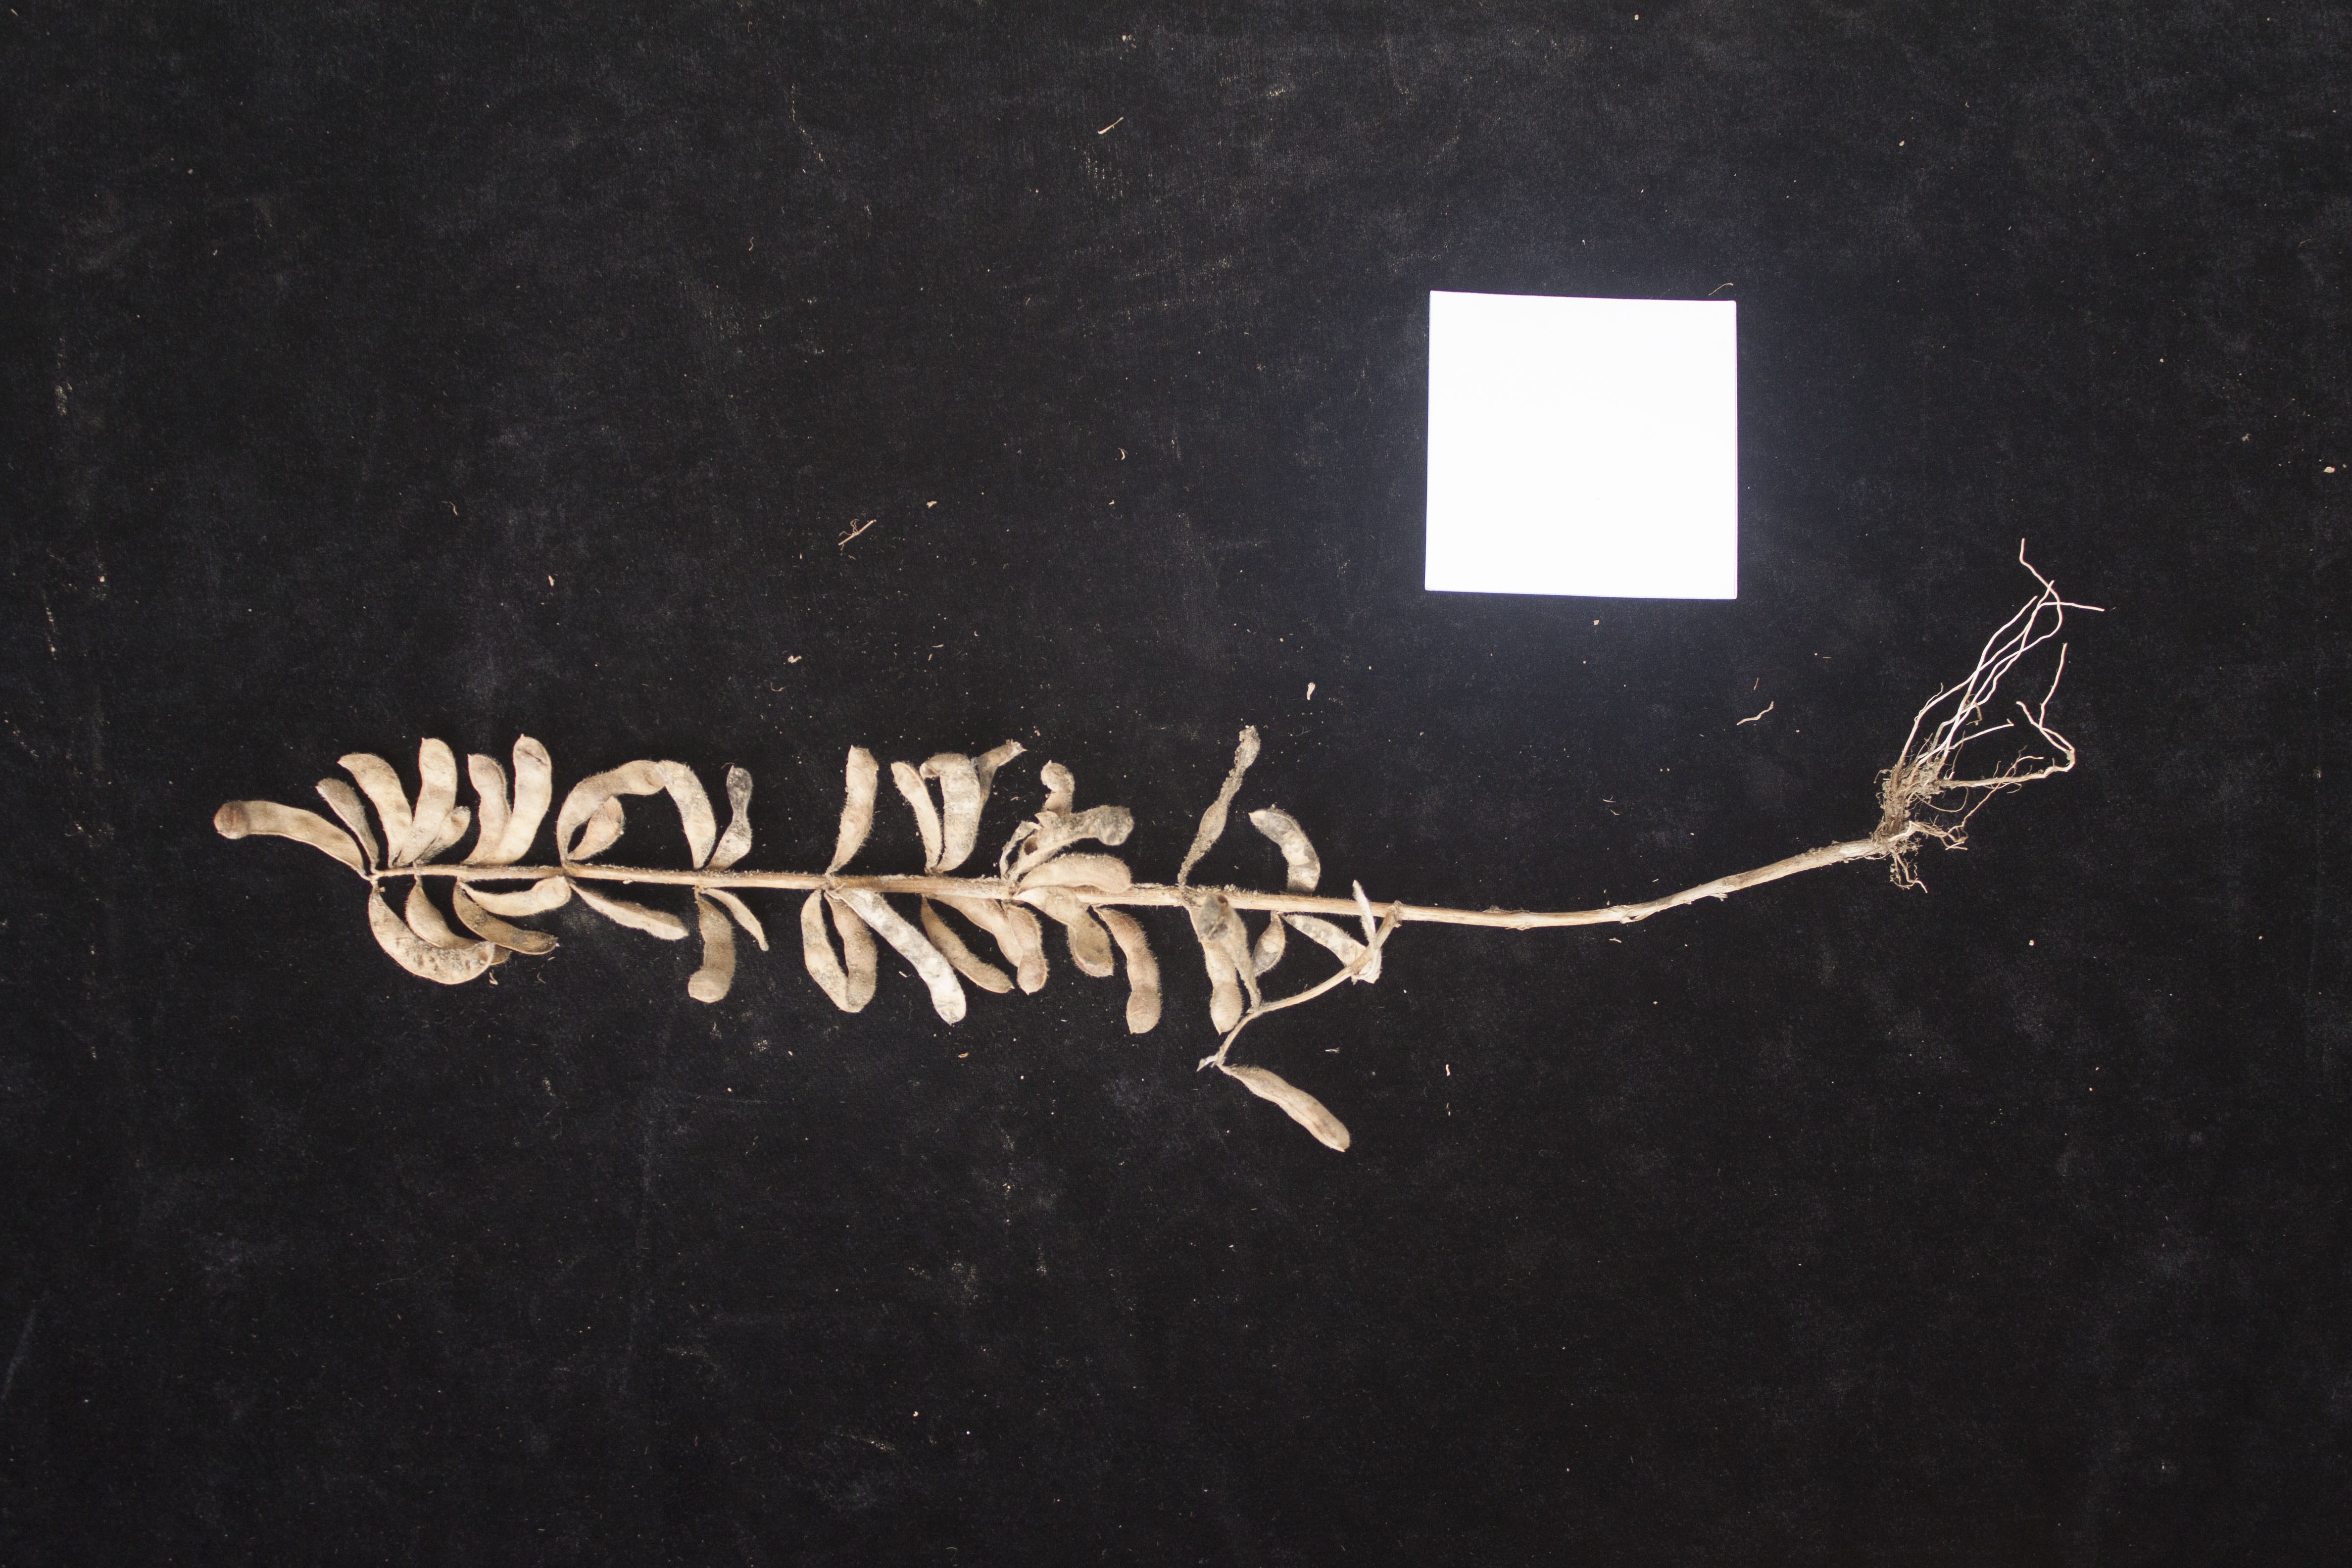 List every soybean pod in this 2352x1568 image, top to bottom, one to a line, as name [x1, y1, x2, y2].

soybean pod [1177, 725, 1262, 886]
soybean pod [475, 737, 551, 864]
soybean pod [397, 739, 457, 865]
soybean pod [828, 746, 877, 876]
soybean pod [920, 754, 982, 877]
soybean pod [460, 755, 511, 866]
soybean pod [338, 756, 413, 864]
soybean pod [656, 762, 716, 868]
soybean pod [558, 764, 664, 863]
soybean pod [891, 764, 942, 872]
soybean pod [708, 767, 754, 870]
soybean pod [316, 782, 378, 866]
soybean pod [567, 796, 626, 862]
soybean pod [213, 802, 366, 878]
soybean pod [413, 808, 471, 868]
soybean pod [1249, 809, 1321, 896]
soybean pod [1019, 855, 1132, 896]
soybean pod [405, 876, 512, 966]
soybean pod [465, 878, 570, 918]
soybean pod [453, 882, 560, 956]
soybean pod [574, 888, 691, 942]
soybean pod [1013, 888, 1114, 980]
soybean pod [695, 889, 770, 952]
soybean pod [801, 891, 863, 1013]
soybean pod [840, 891, 966, 1026]
soybean pod [369, 891, 493, 984]
soybean pod [825, 892, 878, 1009]
soybean pod [926, 896, 1020, 969]
soybean pod [1206, 896, 1263, 1012]
soybean pod [690, 900, 735, 1003]
soybean pod [1003, 902, 1048, 995]
soybean pod [922, 903, 1012, 994]
soybean pod [1187, 905, 1243, 1035]
soybean pod [1099, 912, 1162, 1035]
soybean pod [1252, 912, 1286, 980]
soybean pod [1281, 916, 1378, 985]
soybean pod [1228, 1070, 1349, 1152]